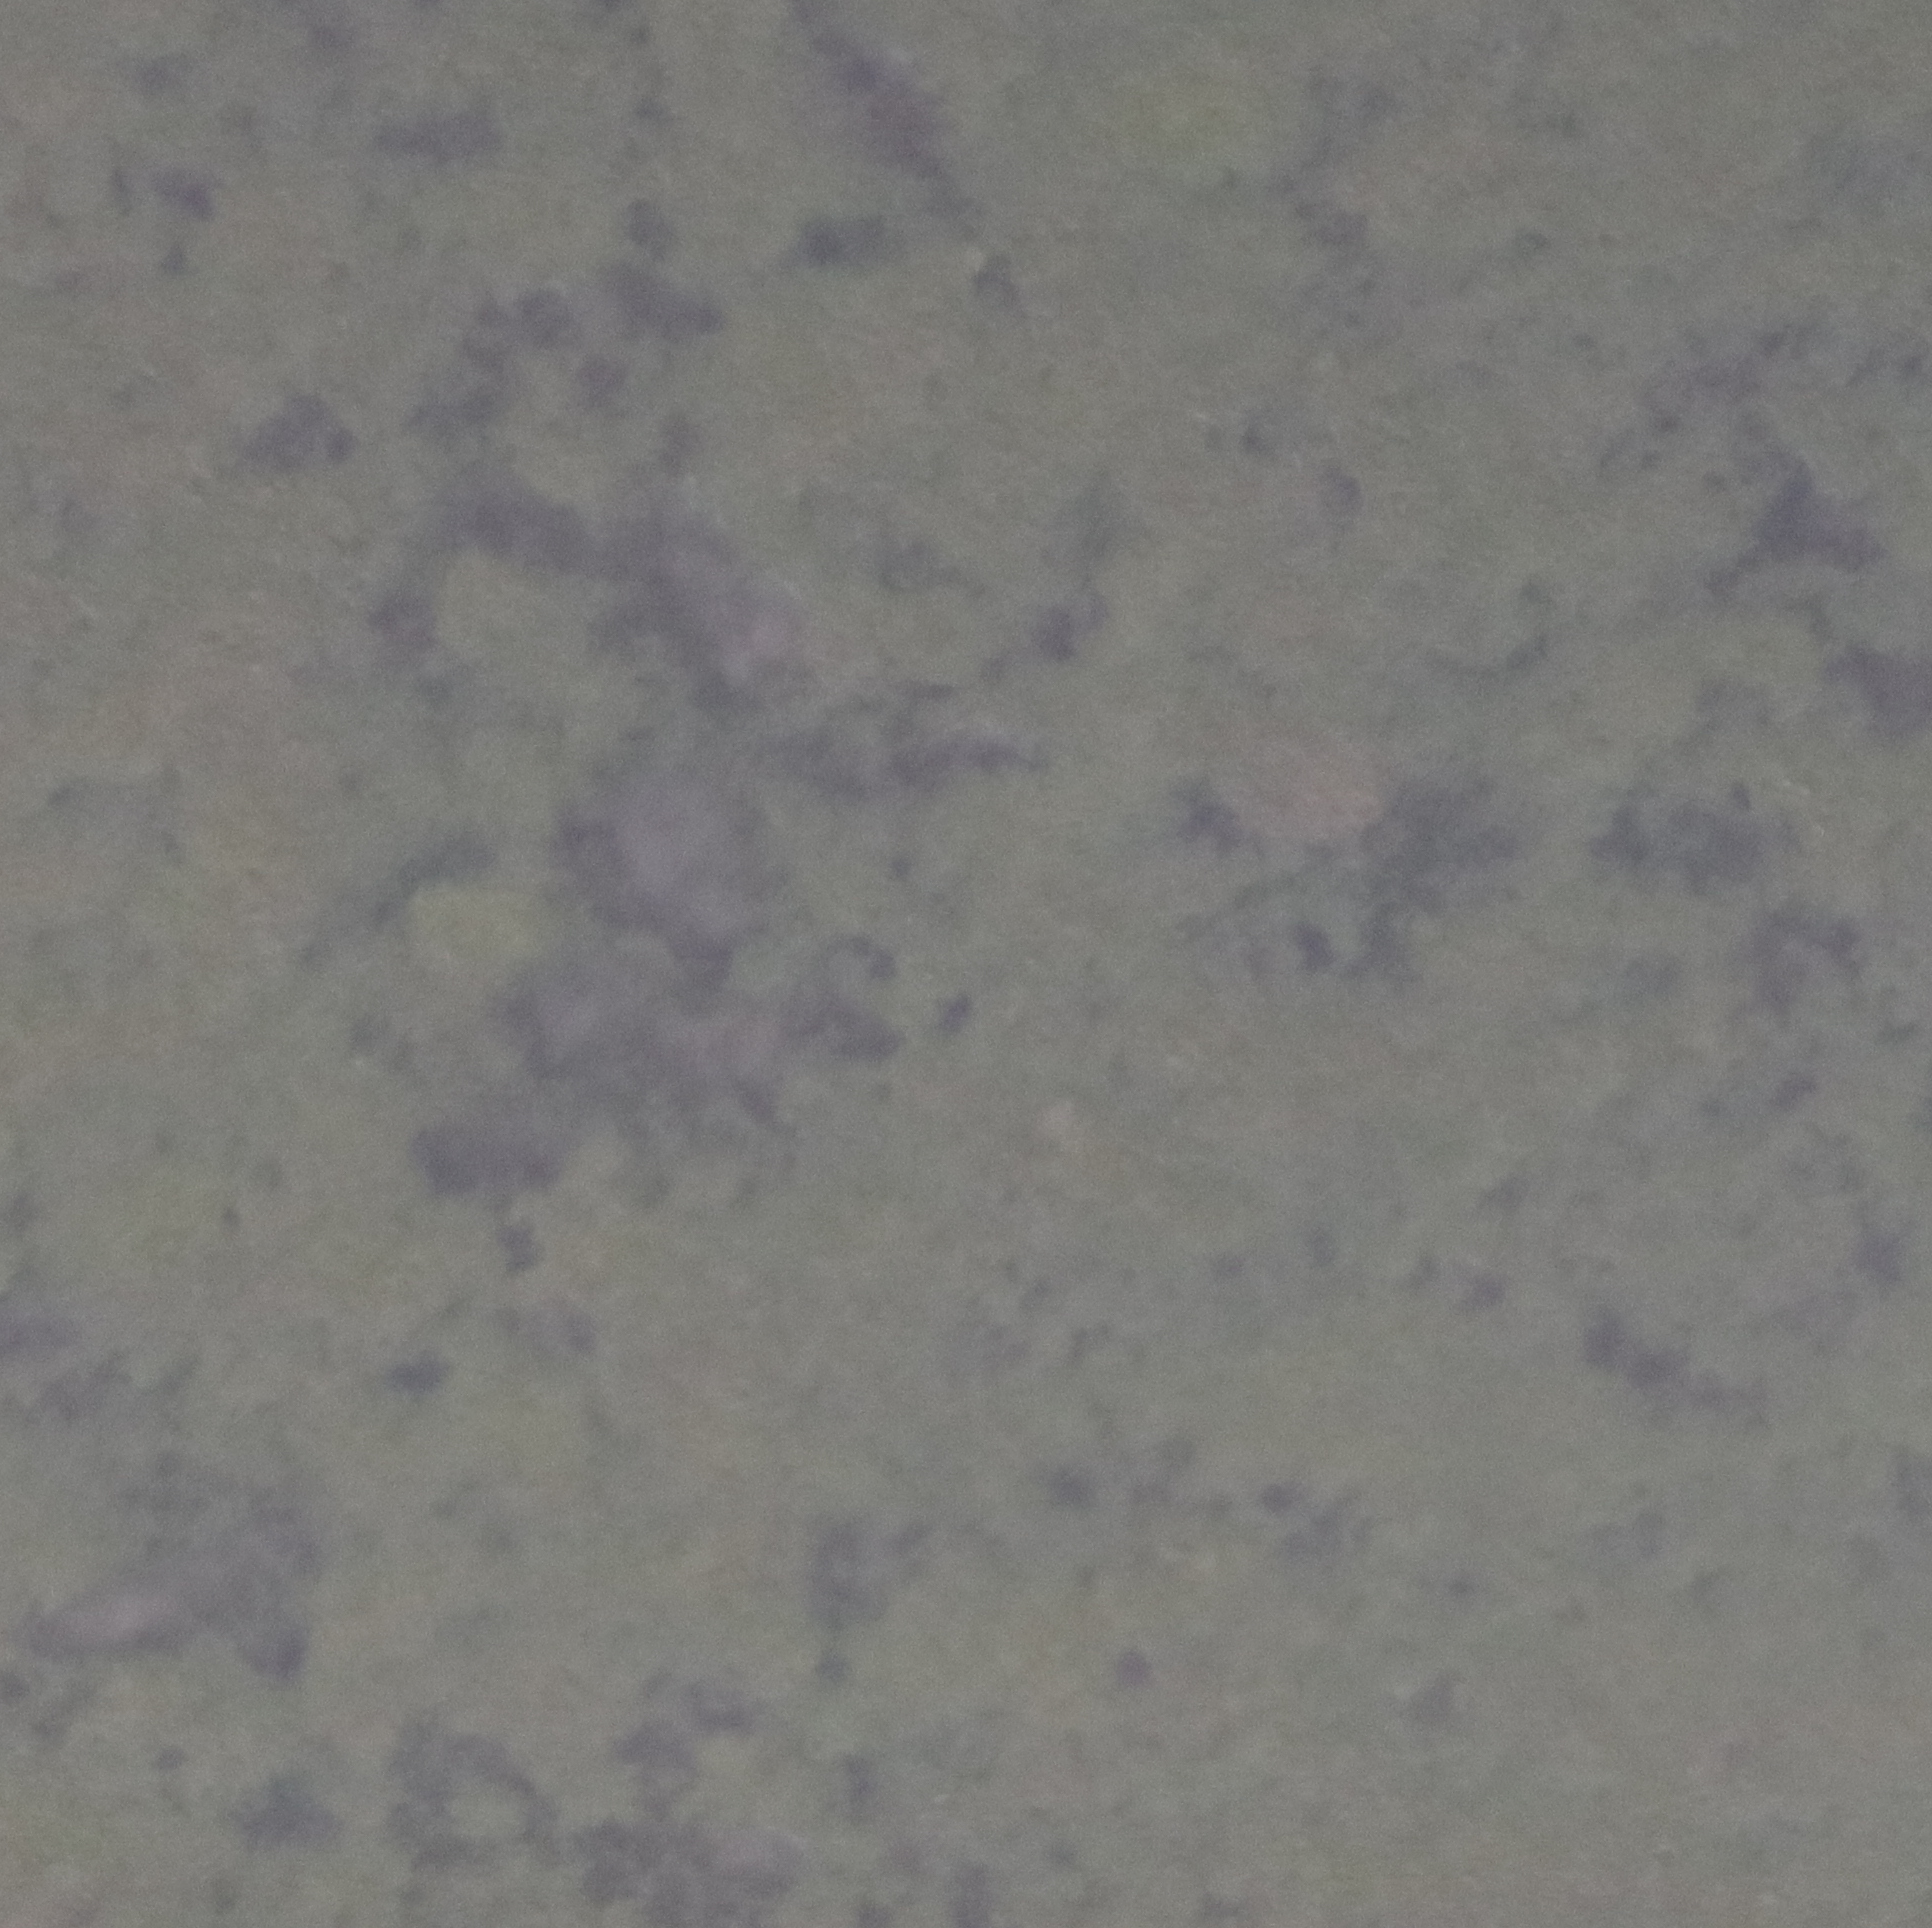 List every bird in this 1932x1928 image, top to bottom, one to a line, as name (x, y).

None